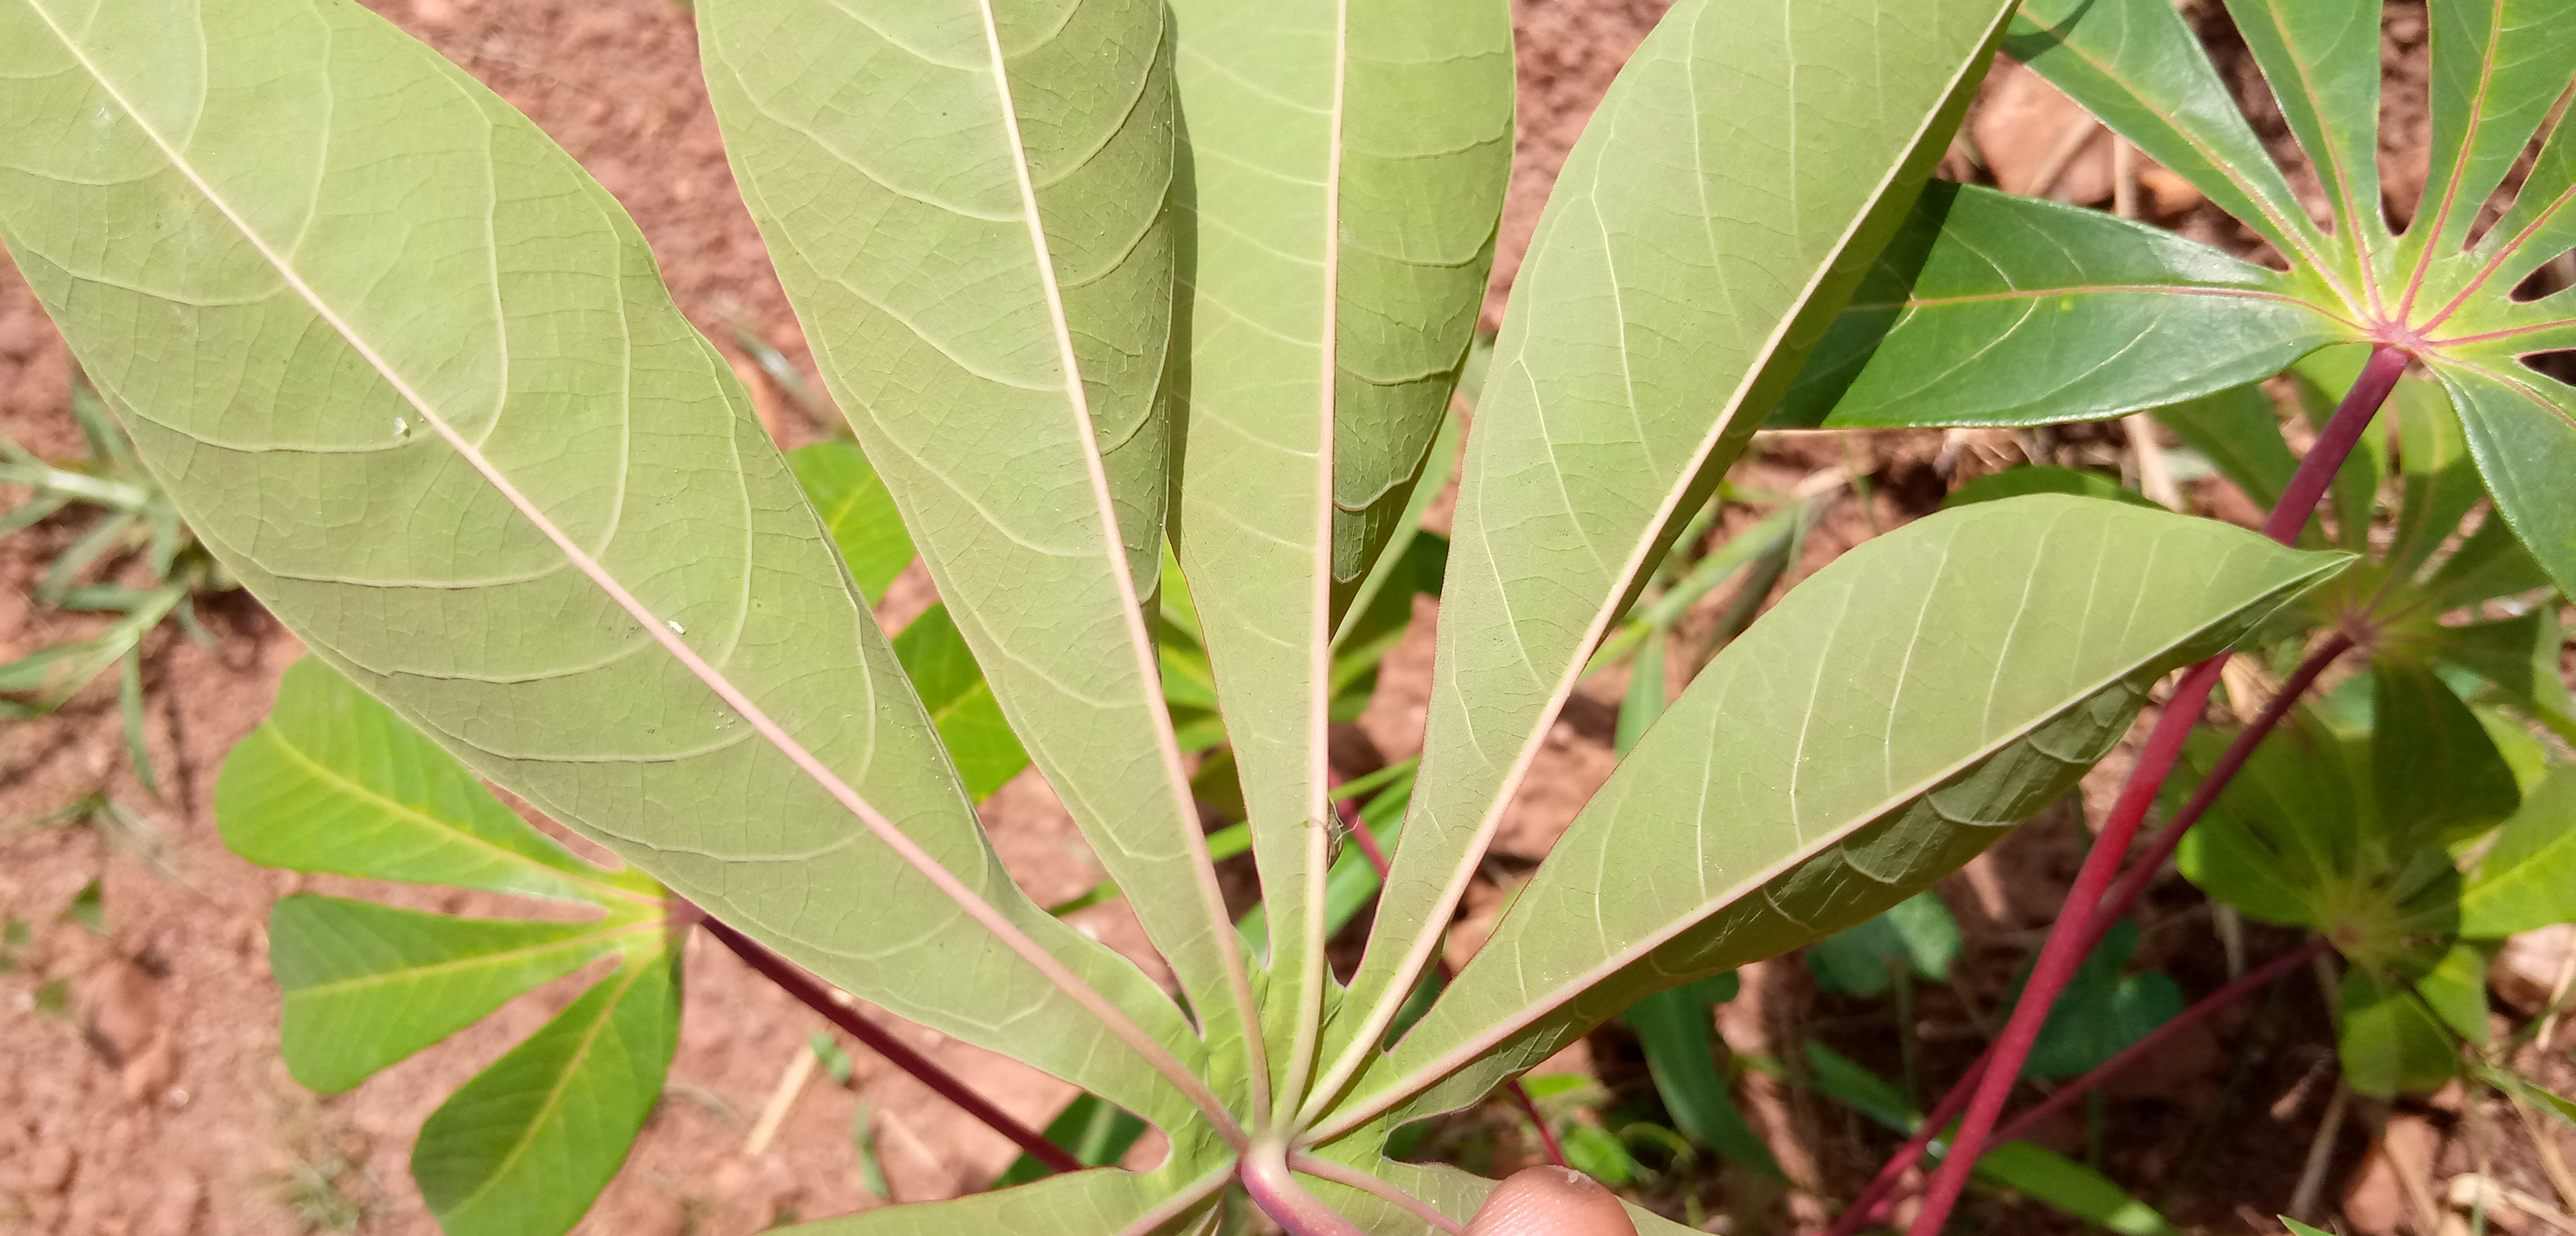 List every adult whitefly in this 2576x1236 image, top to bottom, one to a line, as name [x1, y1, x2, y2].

whitefly [376, 402, 422, 449]
whitefly [665, 615, 697, 642]